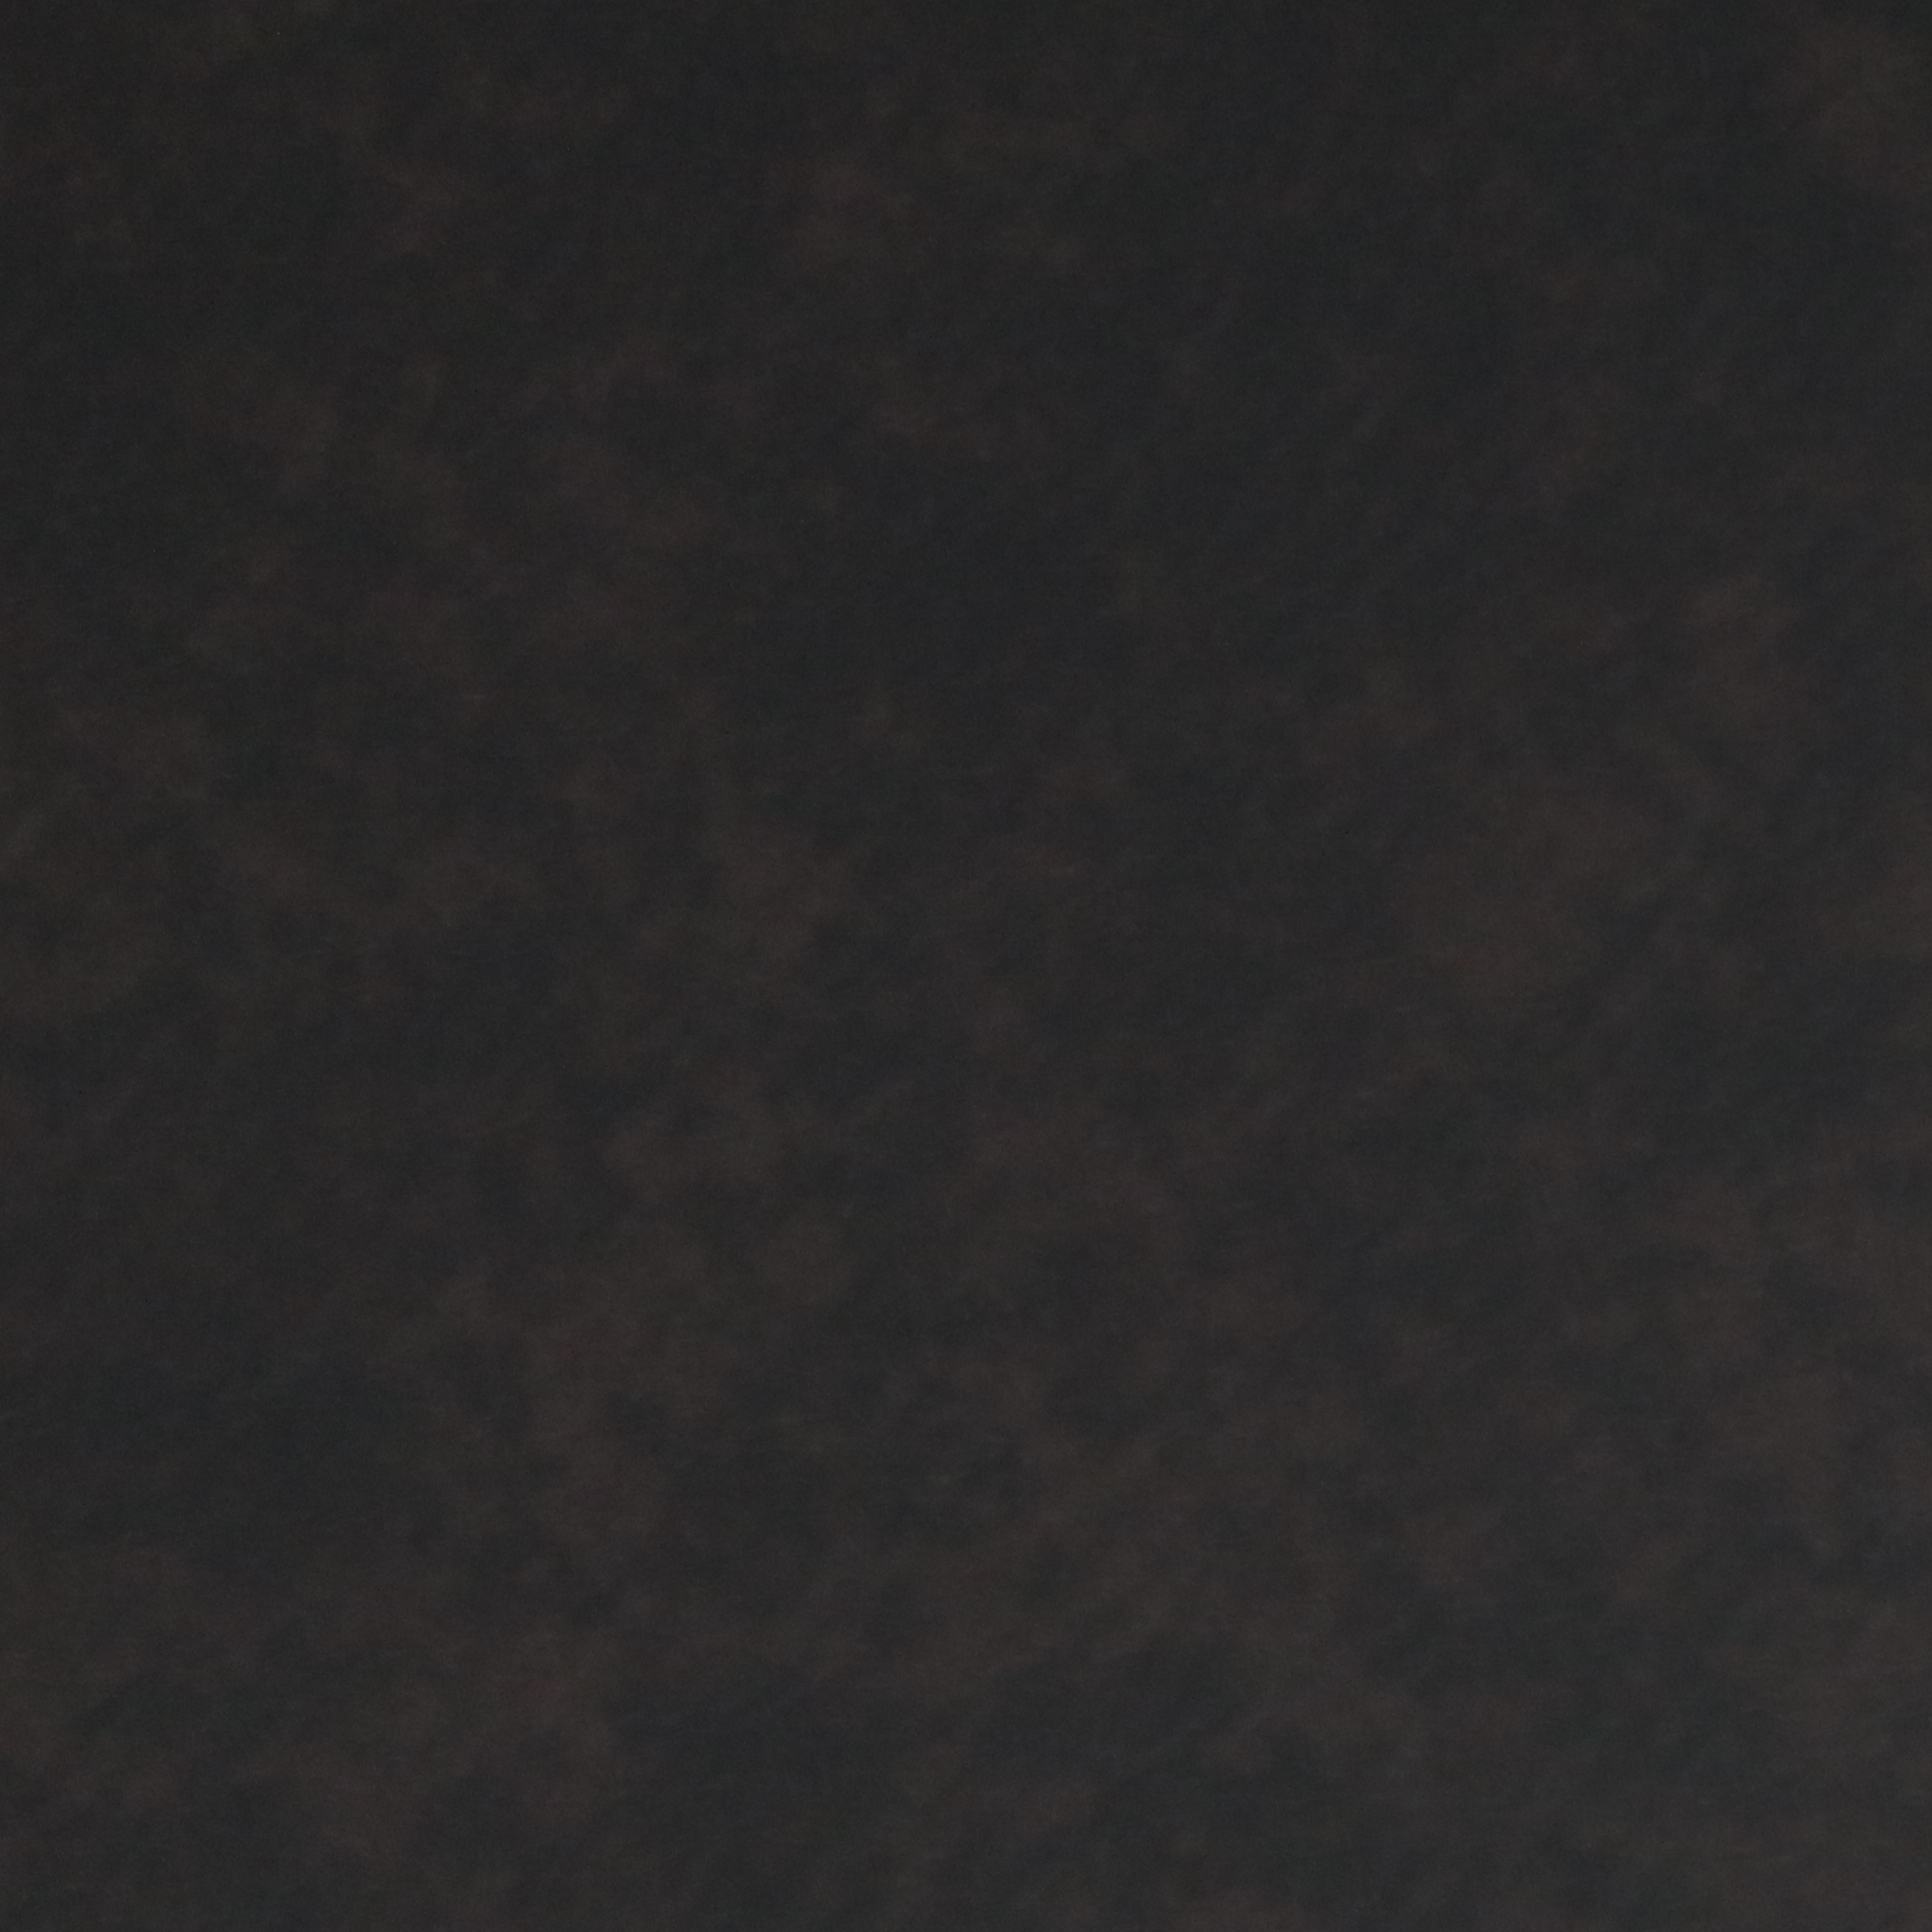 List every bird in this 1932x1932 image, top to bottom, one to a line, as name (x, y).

None